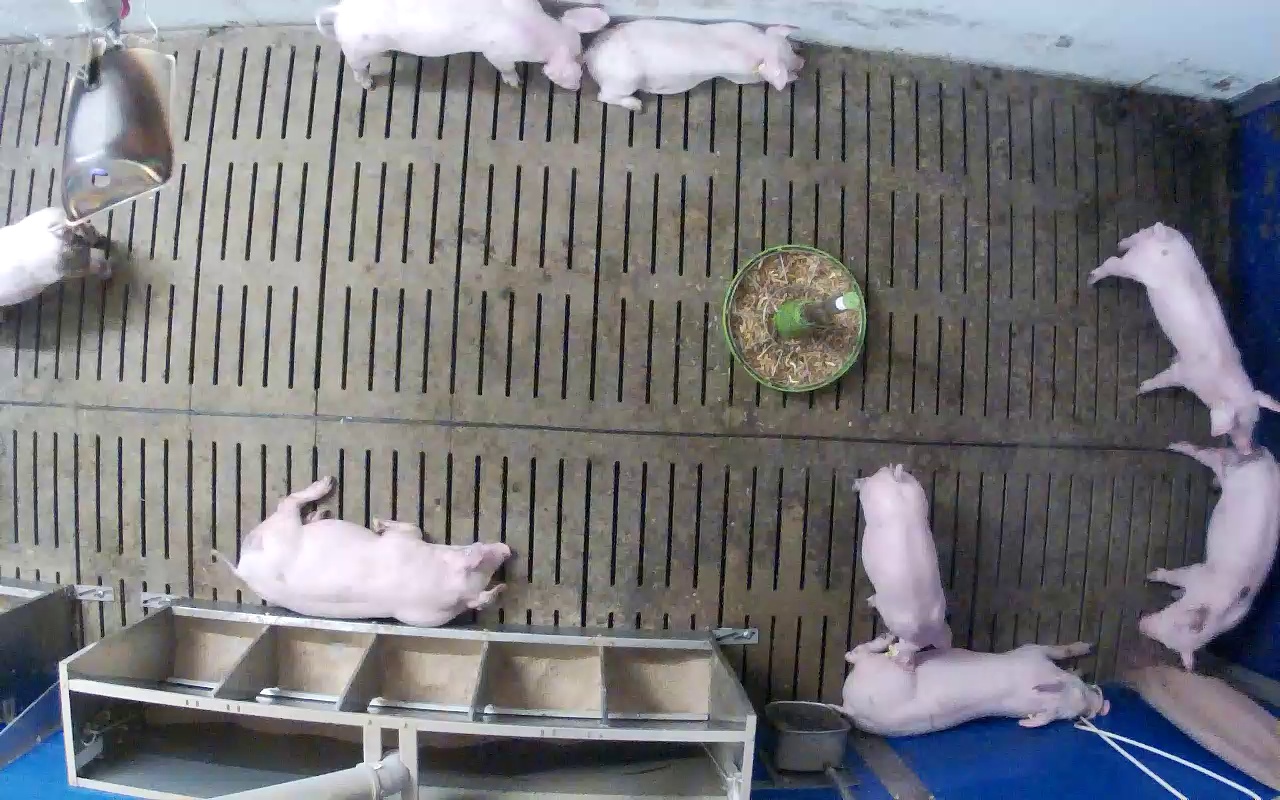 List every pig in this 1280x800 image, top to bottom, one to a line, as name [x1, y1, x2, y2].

pig [315, 0, 608, 93]
pig [580, 21, 807, 114]
pig [0, 206, 112, 311]
pig [1087, 218, 1276, 459]
pig [1136, 442, 1279, 675]
pig [853, 465, 956, 670]
pig [211, 477, 512, 631]
pig [827, 630, 1111, 737]